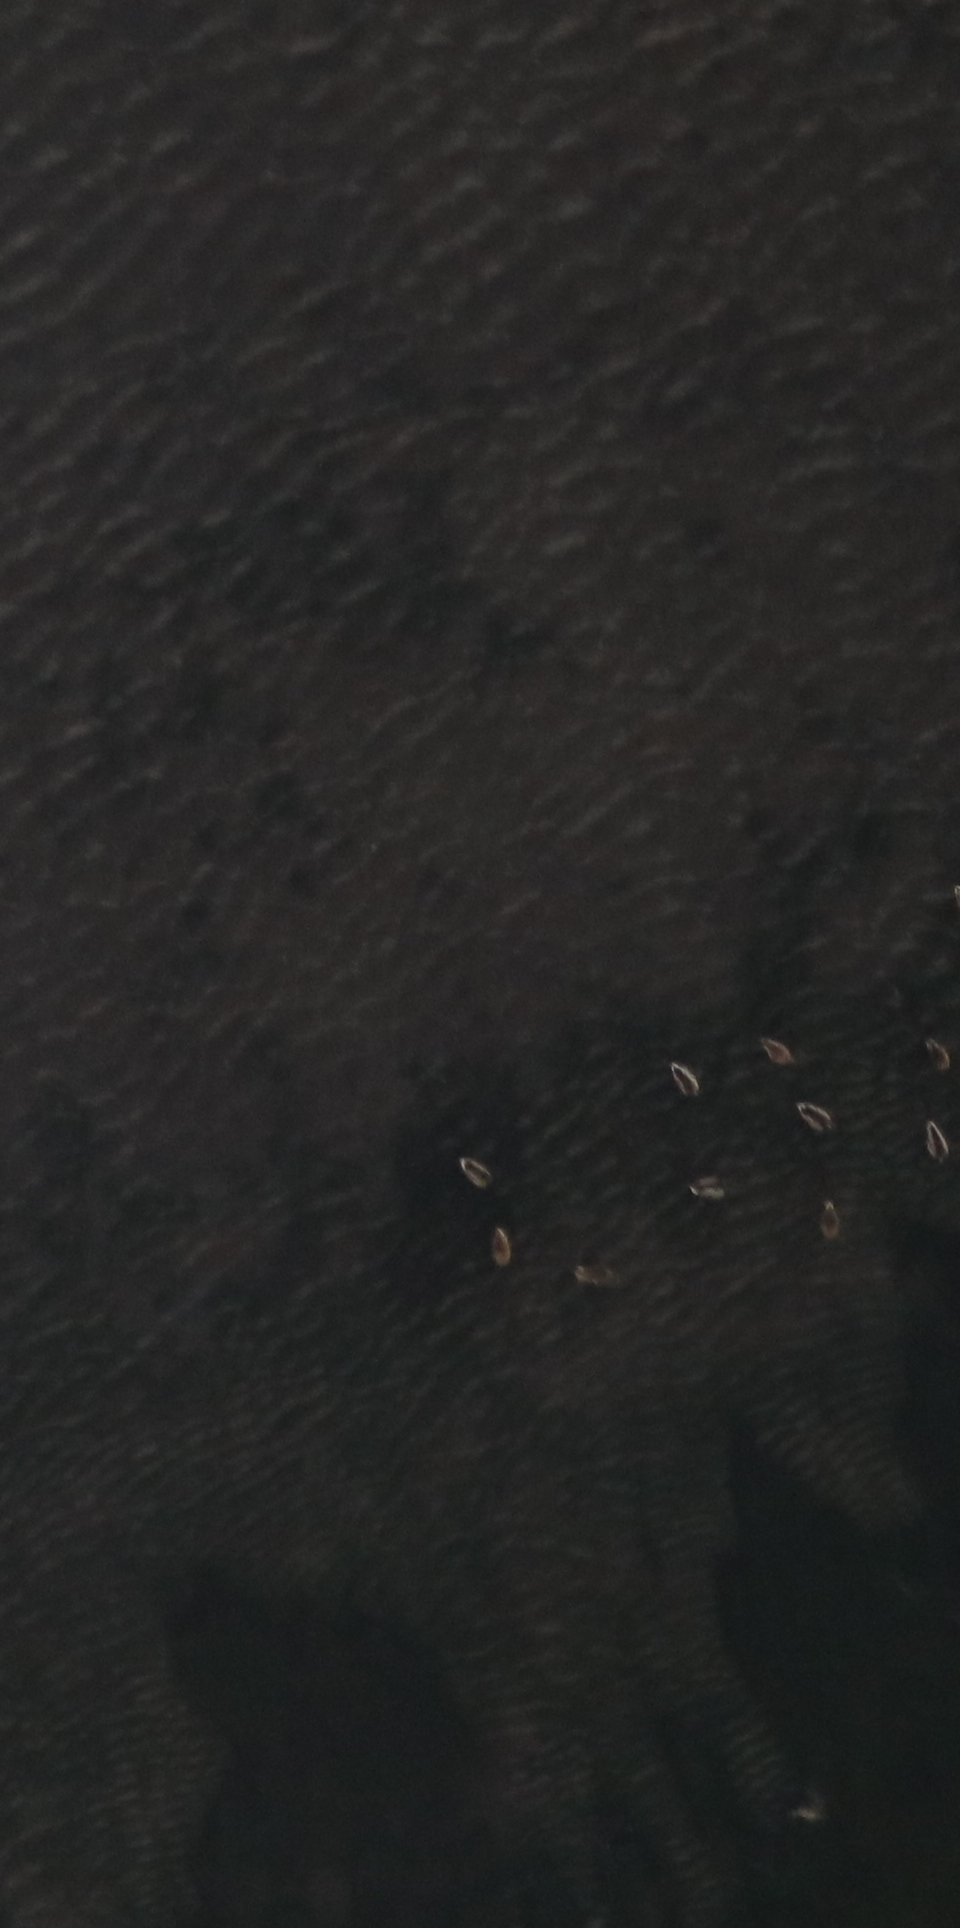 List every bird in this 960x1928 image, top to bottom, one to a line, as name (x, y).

brant (780, 1046)
brant (938, 1060)
brant (685, 1072)
brant (820, 1117)
brant (935, 1150)
brant (477, 1168)
brant (705, 1189)
brant (835, 1220)
brant (505, 1245)
brant (592, 1278)